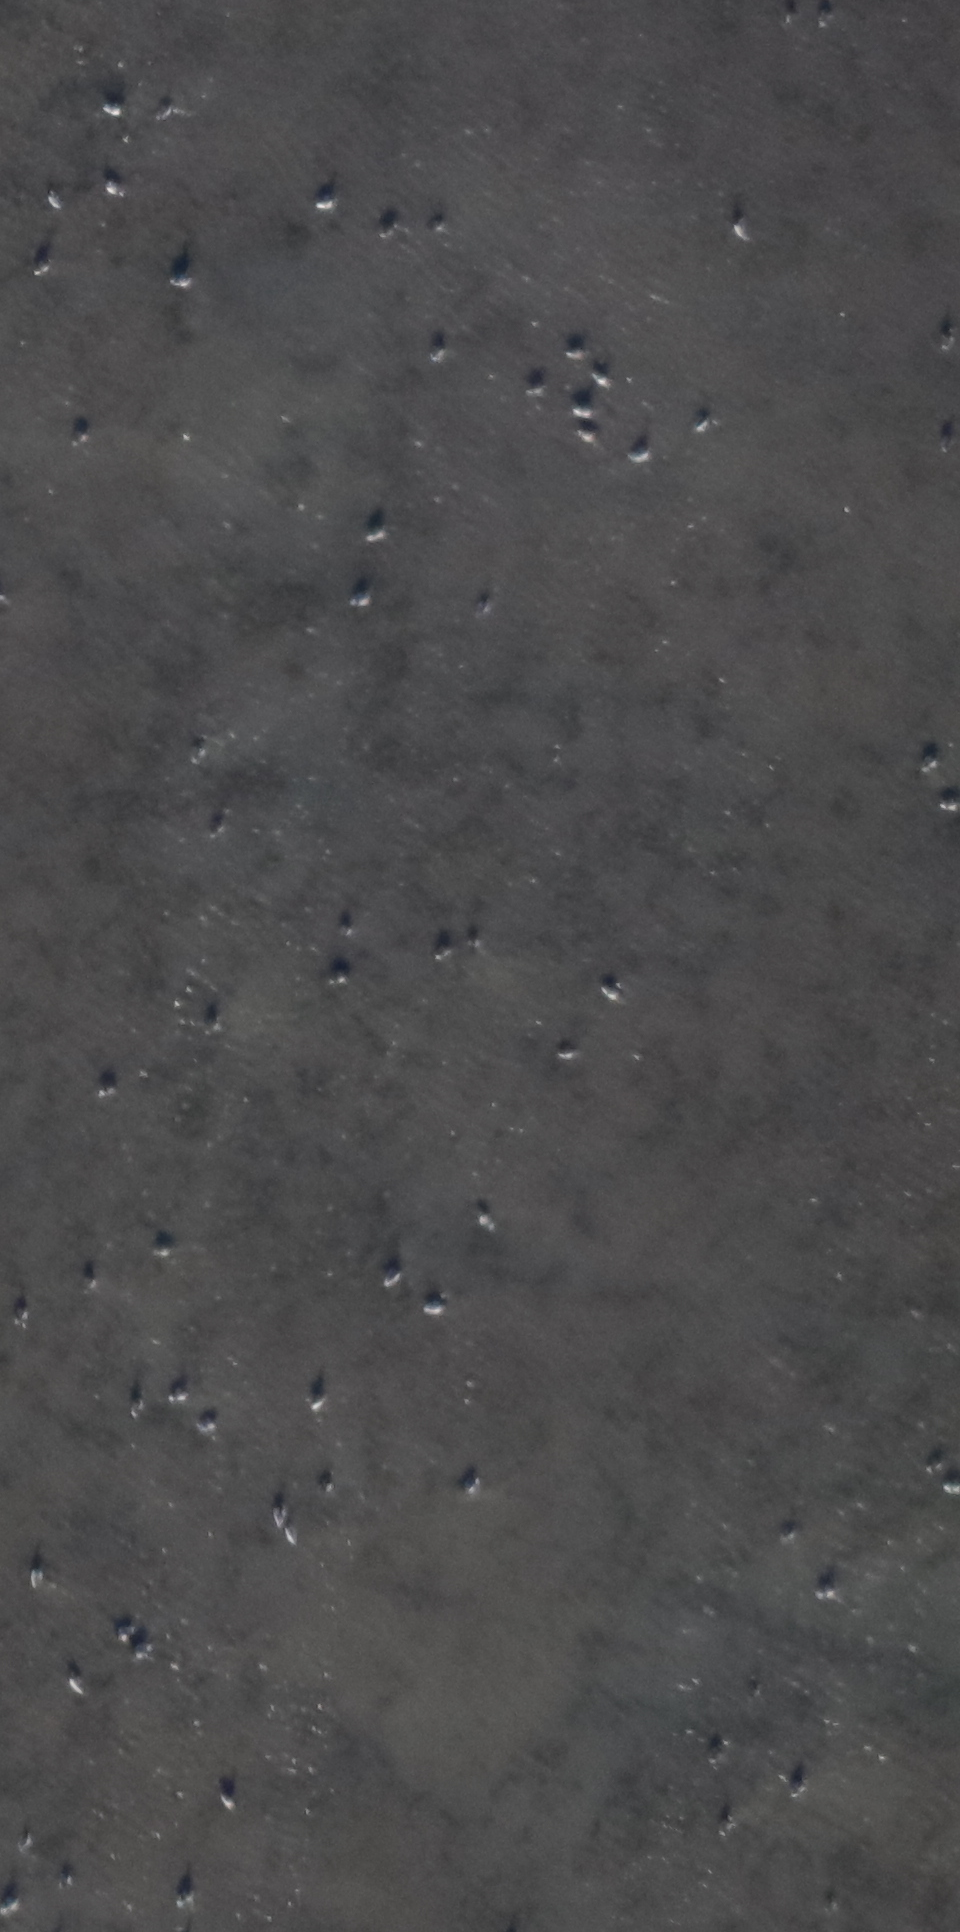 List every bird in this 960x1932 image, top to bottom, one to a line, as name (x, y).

brant (791, 17)
brant (825, 21)
brant (164, 111)
brant (114, 114)
brant (118, 191)
brant (51, 200)
brant (324, 202)
brant (443, 222)
brant (746, 228)
brant (384, 233)
brant (41, 266)
brant (179, 284)
brant (948, 338)
brant (439, 353)
brant (577, 353)
brant (609, 382)
brant (530, 386)
brant (584, 411)
brant (705, 420)
brant (589, 433)
brant (81, 438)
brant (952, 443)
brant (646, 459)
brant (374, 529)
brant (359, 593)
brant (480, 605)
brant (198, 755)
brant (928, 763)
brant (949, 804)
brant (216, 823)
brant (346, 931)
brant (469, 942)
brant (443, 954)
brant (339, 985)
brant (613, 992)
brant (209, 1038)
brant (566, 1055)
brant (106, 1092)
brant (480, 1219)
brant (154, 1263)
brant (392, 1268)
brant (92, 1286)
brant (441, 1298)
brant (13, 1318)
brant (316, 1393)
brant (184, 1397)
brant (135, 1415)
brant (209, 1430)
brant (929, 1467)
brant (471, 1478)
brant (328, 1482)
brant (950, 1485)
brant (275, 1513)
brant (786, 1526)
brant (295, 1549)
brant (38, 1578)
brant (823, 1596)
brant (124, 1635)
brant (143, 1645)
brant (73, 1682)
brant (751, 1688)
brant (719, 1758)
brant (793, 1779)
brant (228, 1800)
brant (723, 1823)
brant (732, 1825)
brant (34, 1848)
brant (75, 1871)
brant (185, 1897)
brant (9, 1901)